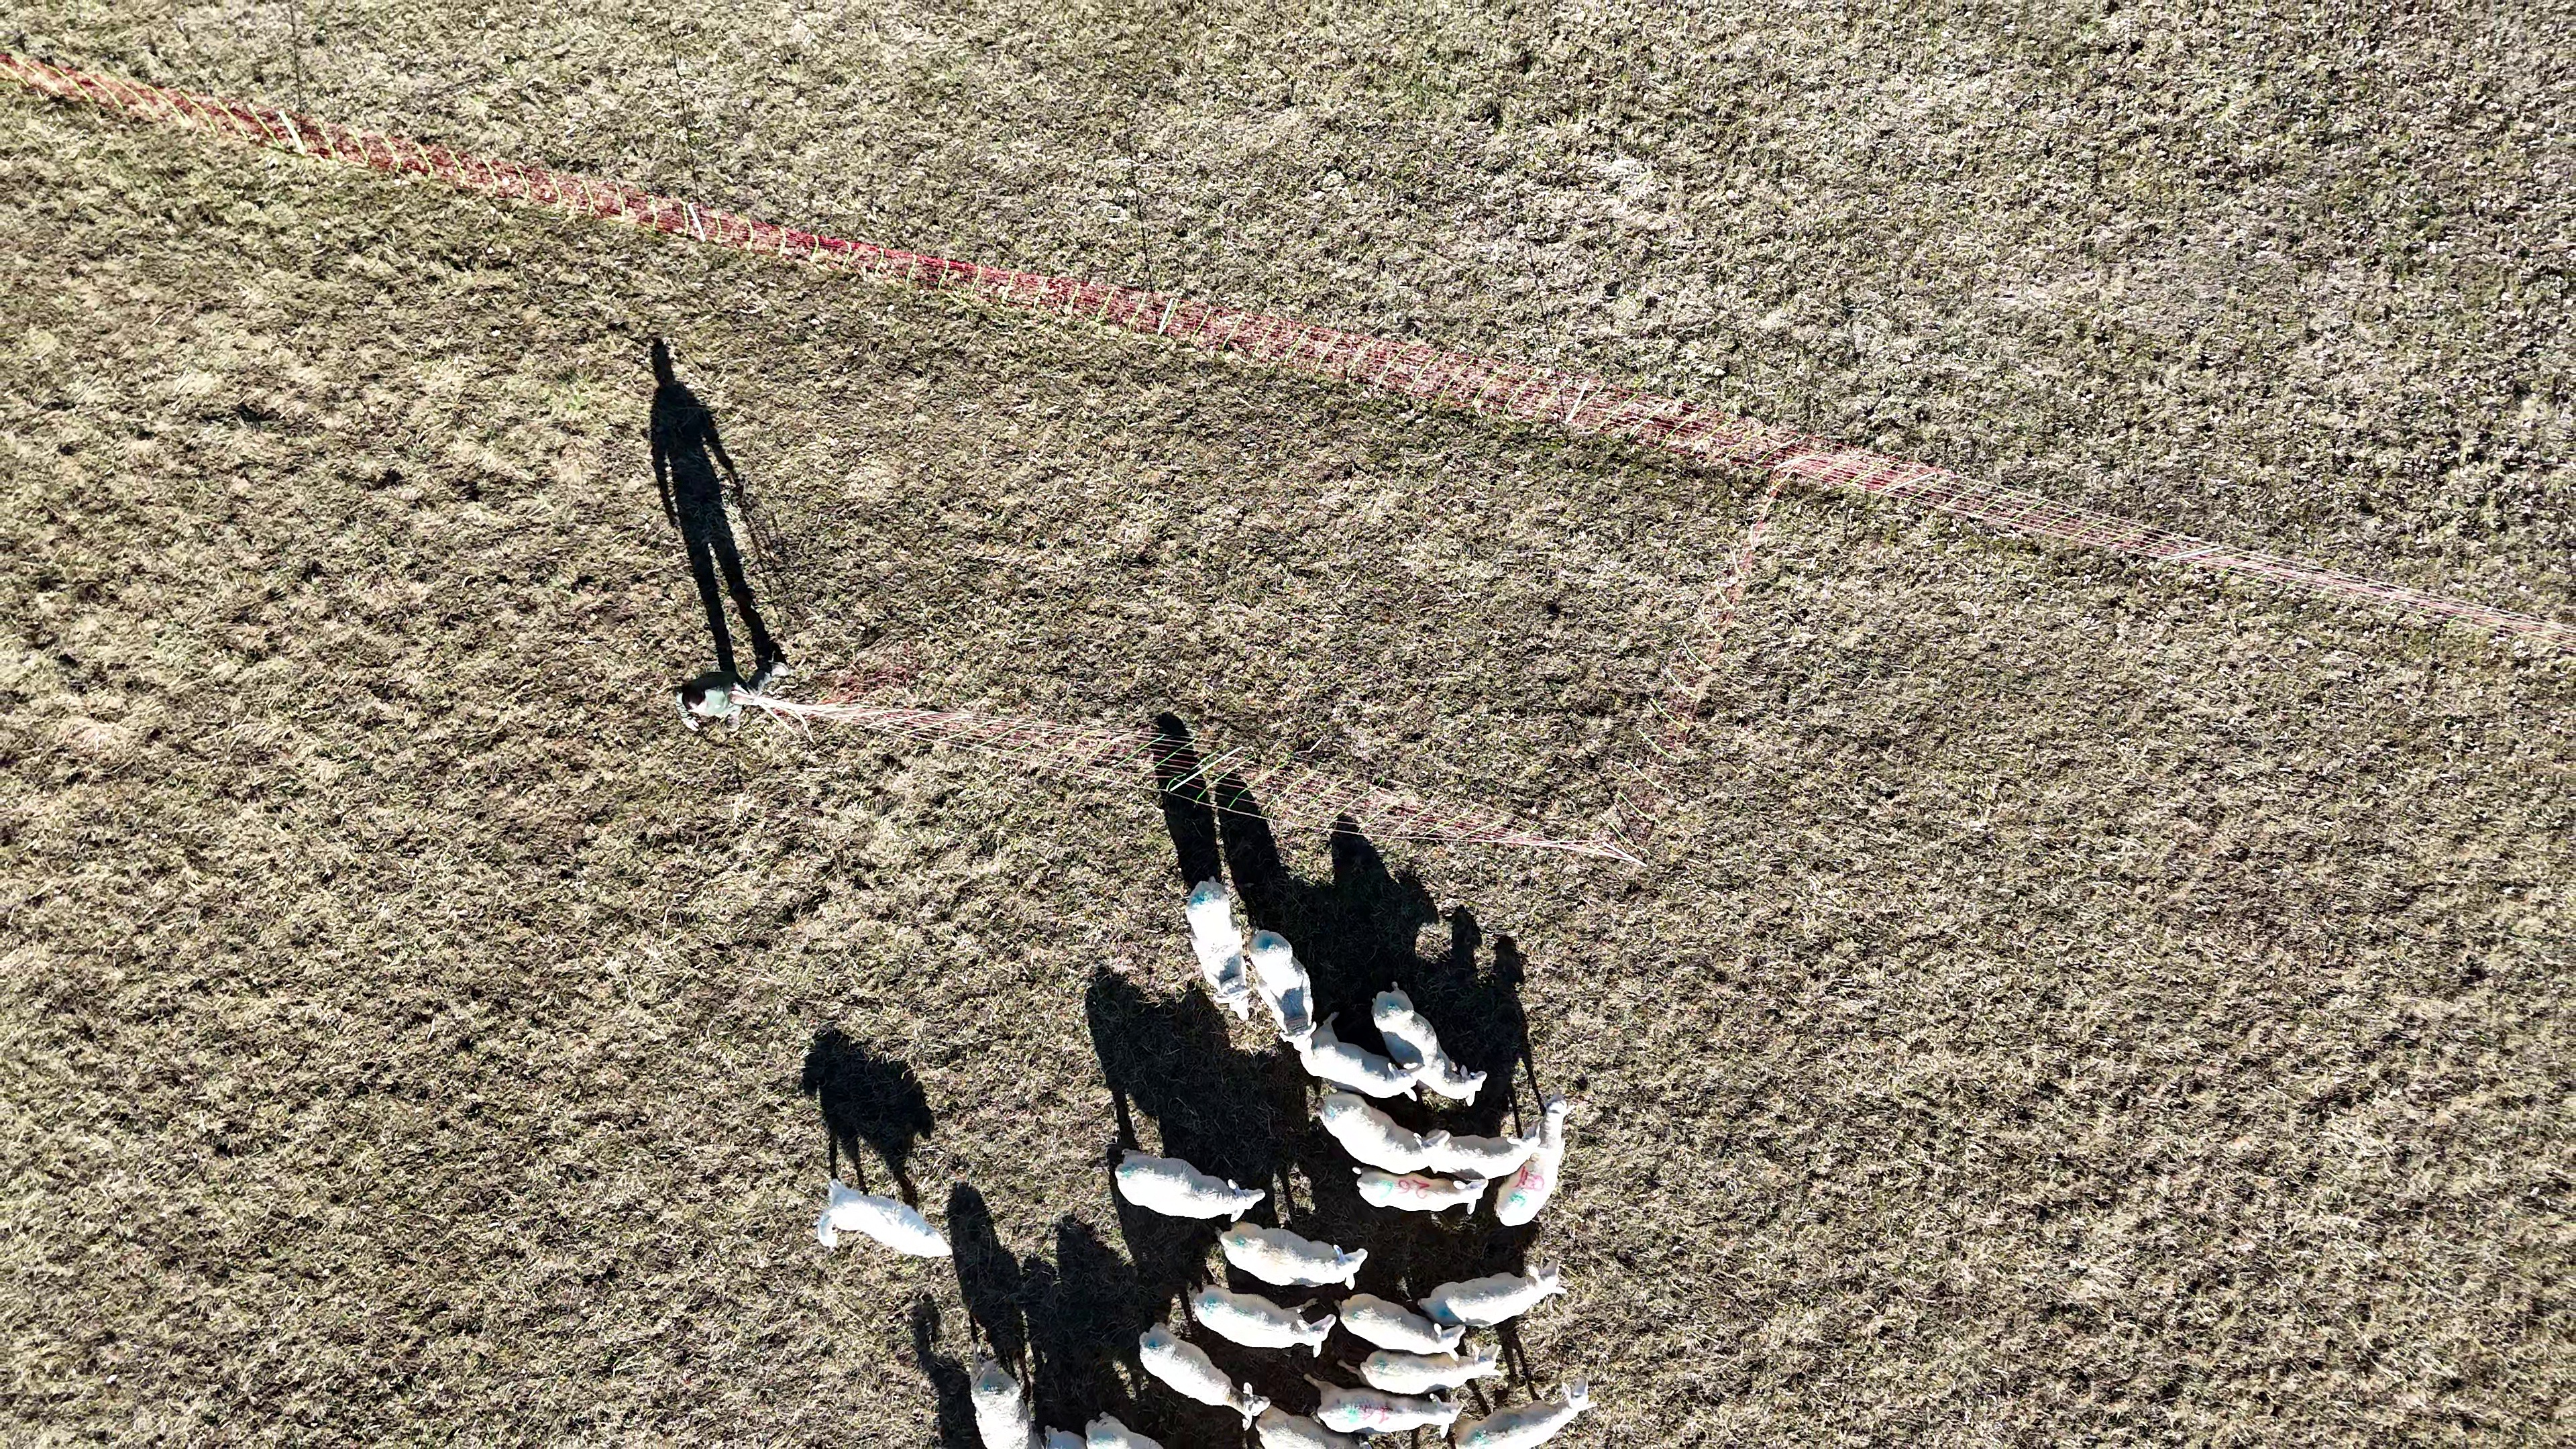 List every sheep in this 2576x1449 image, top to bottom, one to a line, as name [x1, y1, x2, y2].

sheep [1185, 877, 1253, 1021]
sheep [1248, 930, 1317, 1060]
sheep [1371, 981, 1487, 1107]
sheep [1300, 1011, 1426, 1102]
sheep [1317, 1091, 1450, 1174]
sheep [1496, 1092, 1576, 1227]
sheep [1426, 1122, 1550, 1181]
sheep [1115, 1150, 1265, 1222]
sheep [1353, 1165, 1489, 1214]
sheep [1221, 1221, 1368, 1290]
sheep [1420, 1259, 1567, 1328]
sheep [1194, 1284, 1336, 1358]
sheep [1332, 1294, 1466, 1362]
sheep [1140, 1322, 1270, 1430]
sheep [968, 1336, 1043, 1449]
sheep [1336, 1343, 1504, 1394]
sheep [1303, 1359, 1464, 1438]
sheep [1427, 1377, 1598, 1449]
sheep [1255, 1405, 1372, 1449]
sheep [1085, 1412, 1164, 1449]
sheep [1045, 1424, 1086, 1449]